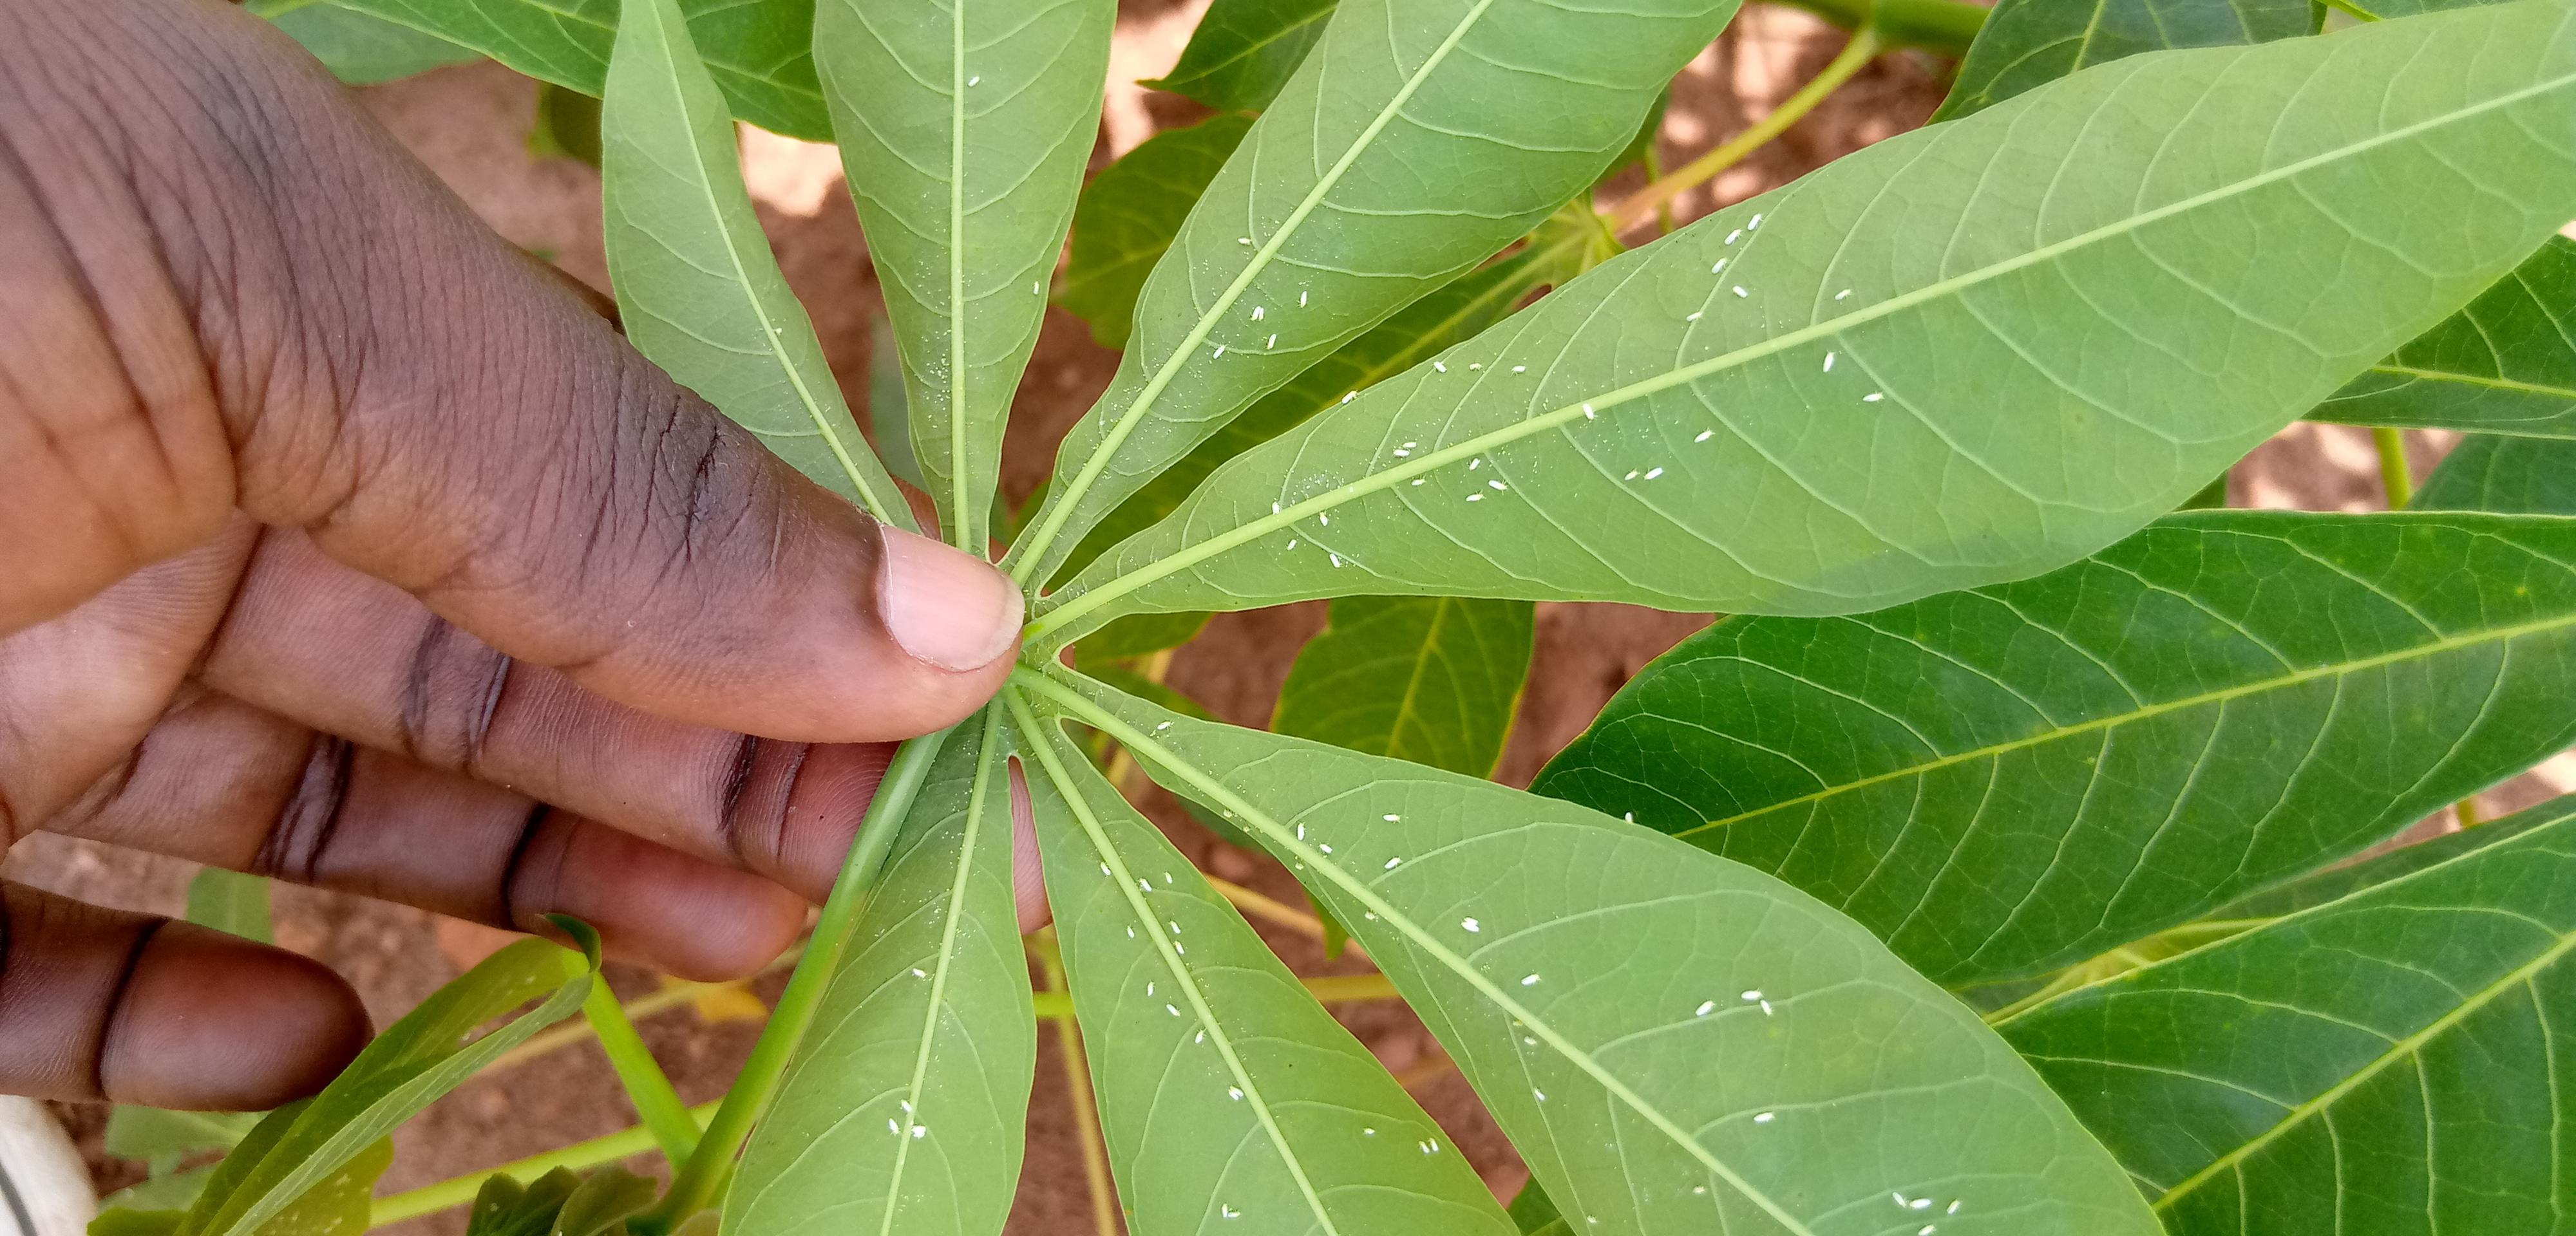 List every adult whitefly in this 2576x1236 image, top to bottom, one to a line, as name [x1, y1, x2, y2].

whitefly [963, 71, 986, 91]
whitefly [1747, 212, 1765, 231]
whitefly [1724, 227, 1741, 247]
whitefly [1235, 234, 1253, 250]
whitefly [1710, 255, 1729, 275]
whitefly [1028, 277, 1042, 301]
whitefly [1730, 284, 1750, 301]
whitefly [1832, 287, 1853, 302]
whitefly [1295, 288, 1312, 310]
whitefly [1249, 302, 1258, 322]
whitefly [1258, 303, 1267, 323]
whitefly [1684, 311, 1704, 324]
whitefly [770, 323, 791, 337]
whitefly [1263, 330, 1285, 352]
whitefly [1209, 342, 1231, 361]
whitefly [1818, 350, 1841, 376]
whitefly [1432, 357, 1448, 375]
whitefly [1466, 359, 1485, 374]
whitefly [1510, 360, 1527, 379]
whitefly [1338, 388, 1362, 404]
whitefly [1861, 390, 1887, 404]
whitefly [1582, 402, 1597, 421]
whitefly [1692, 426, 1715, 445]
whitefly [1402, 439, 1419, 449]
whitefly [1390, 446, 1412, 458]
whitefly [1467, 456, 1484, 472]
whitefly [1642, 465, 1664, 480]
whitefly [1622, 467, 1641, 482]
whitefly [1410, 477, 1428, 488]
whitefly [1487, 477, 1508, 492]
whitefly [1463, 491, 1486, 504]
whitefly [1271, 499, 1282, 517]
whitefly [1318, 509, 1331, 529]
whitefly [1285, 536, 1300, 554]
whitefly [1327, 551, 1343, 570]
whitefly [1155, 718, 1177, 733]
whitefly [1223, 809, 1234, 821]
whitefly [1623, 810, 1633, 823]
whitefly [1380, 810, 1403, 825]
whitefly [1294, 820, 1307, 841]
whitefly [1242, 823, 1251, 834]
whitefly [1316, 841, 1336, 859]
whitefly [1381, 855, 1401, 869]
whitefly [1095, 859, 1113, 878]
whitefly [1293, 861, 1304, 872]
whitefly [1161, 868, 1175, 886]
whitefly [1135, 874, 1157, 895]
whitefly [1363, 910, 1381, 924]
whitefly [1463, 916, 1478, 926]
whitefly [1168, 918, 1182, 935]
whitefly [1460, 920, 1480, 933]
whitefly [1126, 923, 1138, 940]
whitefly [1173, 939, 1187, 955]
whitefly [909, 964, 931, 983]
whitefly [1517, 972, 1542, 986]
whitefly [1145, 979, 1158, 997]
whitefly [1740, 989, 1765, 1002]
whitefly [1694, 997, 1716, 1016]
whitefly [1758, 998, 1774, 1017]
whitefly [1165, 1003, 1182, 1017]
whitefly [1193, 1028, 1207, 1044]
whitefly [1521, 1034, 1539, 1047]
whitefly [1230, 1084, 1245, 1098]
whitefly [1531, 1085, 1548, 1102]
whitefly [1227, 1088, 1241, 1101]
whitefly [896, 1094, 914, 1115]
whitefly [1750, 1110, 1776, 1123]
whitefly [885, 1114, 902, 1138]
whitefly [909, 1123, 927, 1131]
whitefly [1360, 1126, 1375, 1138]
whitefly [911, 1128, 929, 1141]
whitefly [1428, 1136, 1441, 1152]
whitefly [1417, 1139, 1432, 1154]
whitefly [1692, 1184, 1707, 1196]
whitefly [1891, 1190, 1908, 1208]
whitefly [1908, 1195, 1933, 1210]
whitefly [1946, 1199, 1964, 1216]
whitefly [1220, 1200, 1228, 1219]
whitefly [1228, 1210, 1242, 1219]
whitefly [1586, 1213, 1598, 1225]
whitefly [1916, 1224, 1937, 1236]